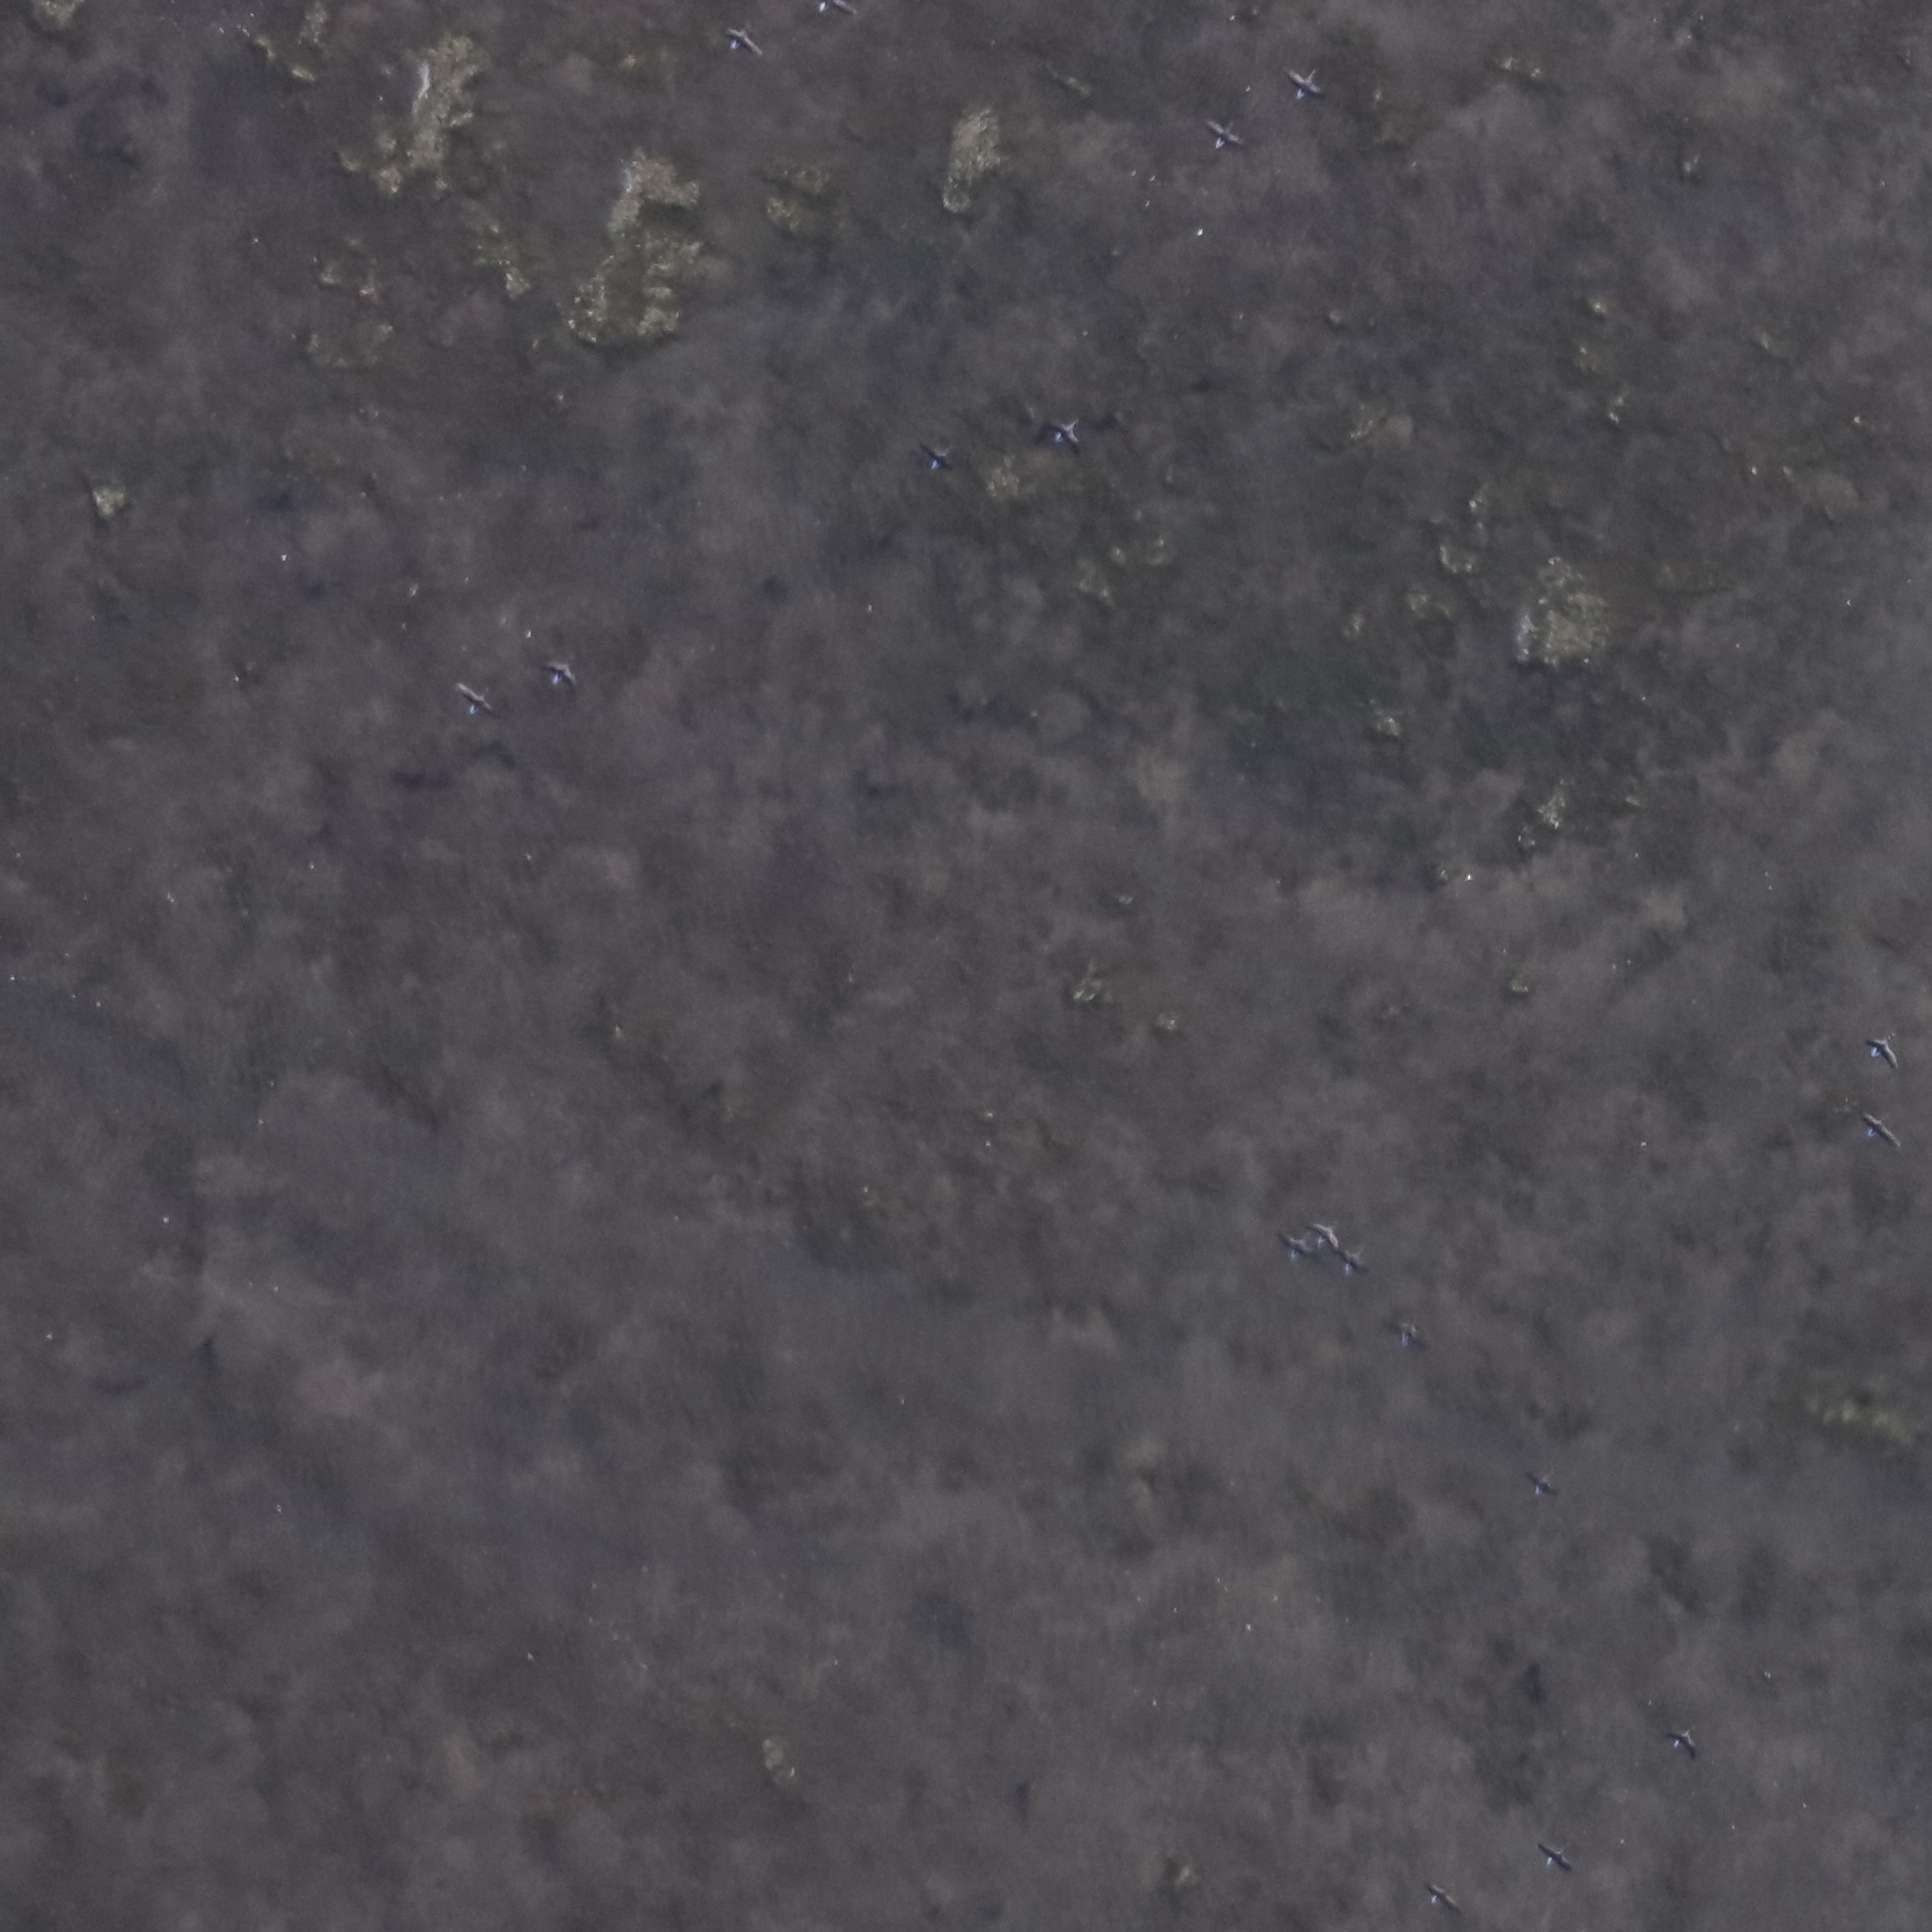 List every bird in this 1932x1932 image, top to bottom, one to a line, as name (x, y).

brant (831, 1)
brant (744, 40)
brant (1309, 86)
brant (1228, 137)
brant (1064, 431)
brant (934, 460)
brant (564, 672)
brant (481, 704)
brant (1881, 1044)
brant (1873, 1125)
brant (1327, 1234)
brant (1296, 1249)
brant (1351, 1267)
brant (1411, 1329)
brant (1540, 1484)
brant (1682, 1741)
brant (1553, 1857)
brant (1443, 1895)